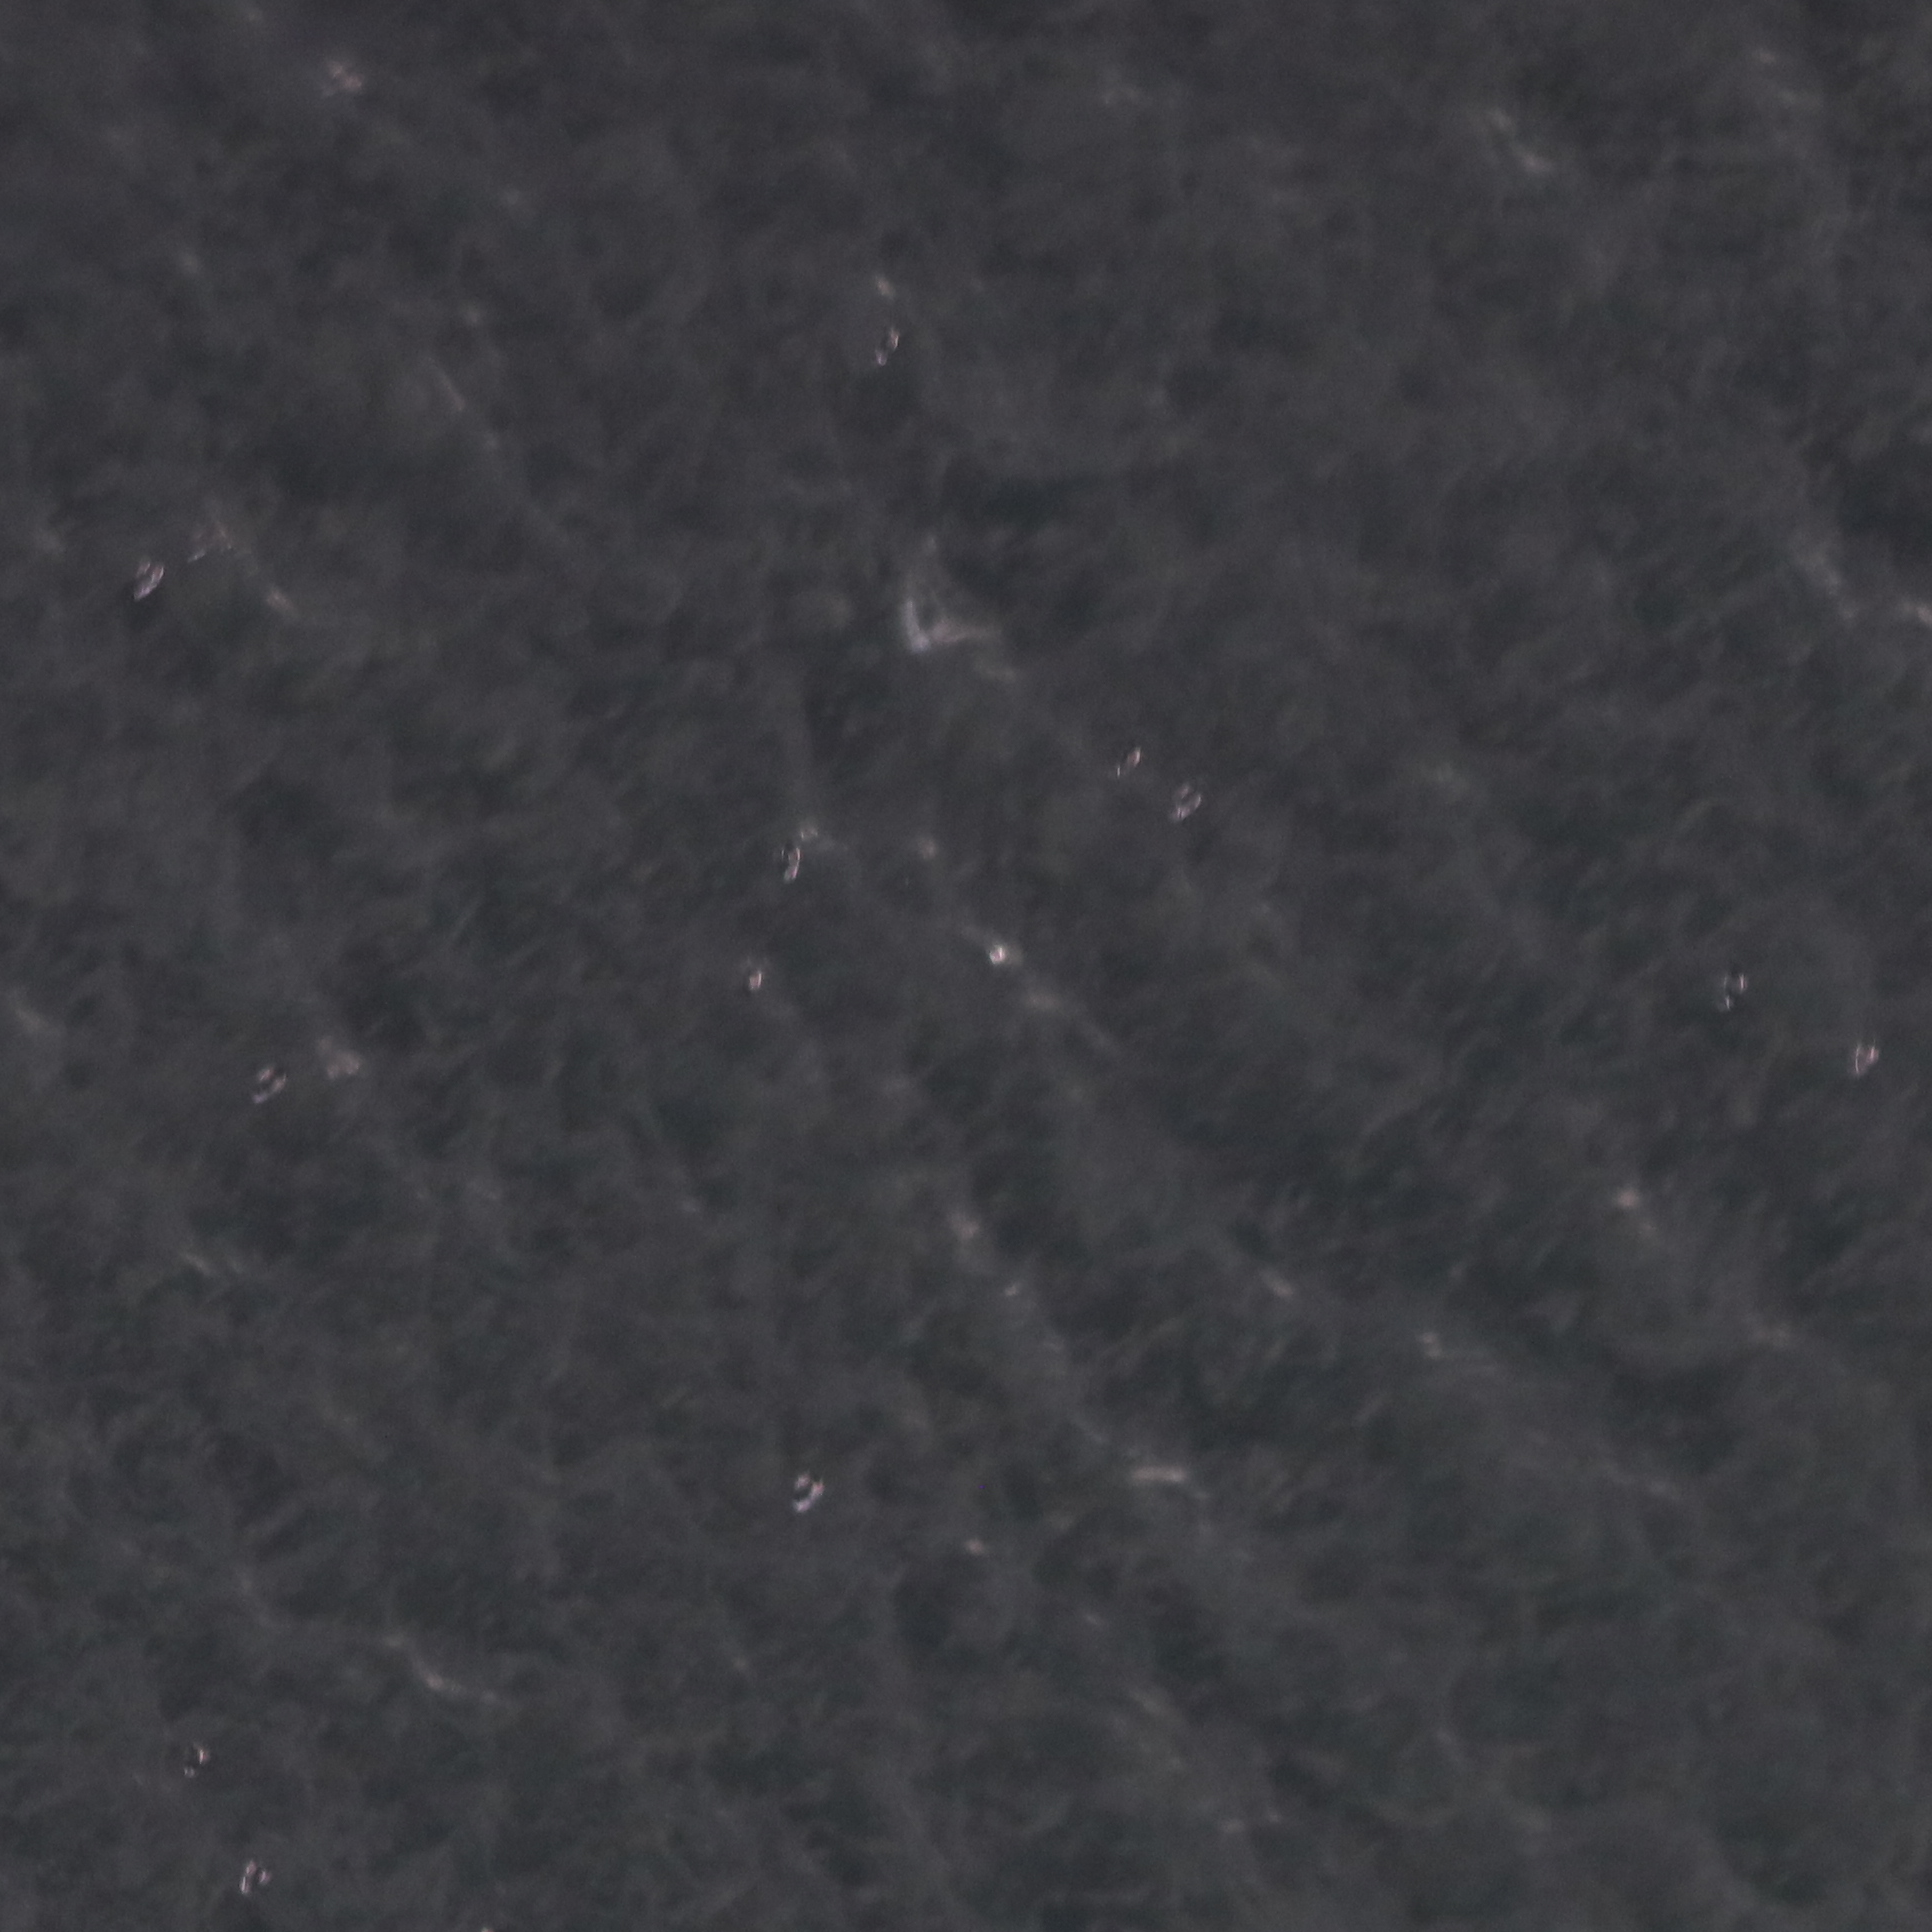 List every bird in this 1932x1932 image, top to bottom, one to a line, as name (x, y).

brant (343, 74)
brant (885, 342)
brant (206, 540)
brant (151, 580)
brant (1124, 756)
brant (1186, 798)
brant (788, 863)
brant (754, 972)
brant (1731, 988)
brant (1863, 1058)
brant (271, 1076)
brant (807, 1490)
brant (192, 1758)
brant (256, 1876)